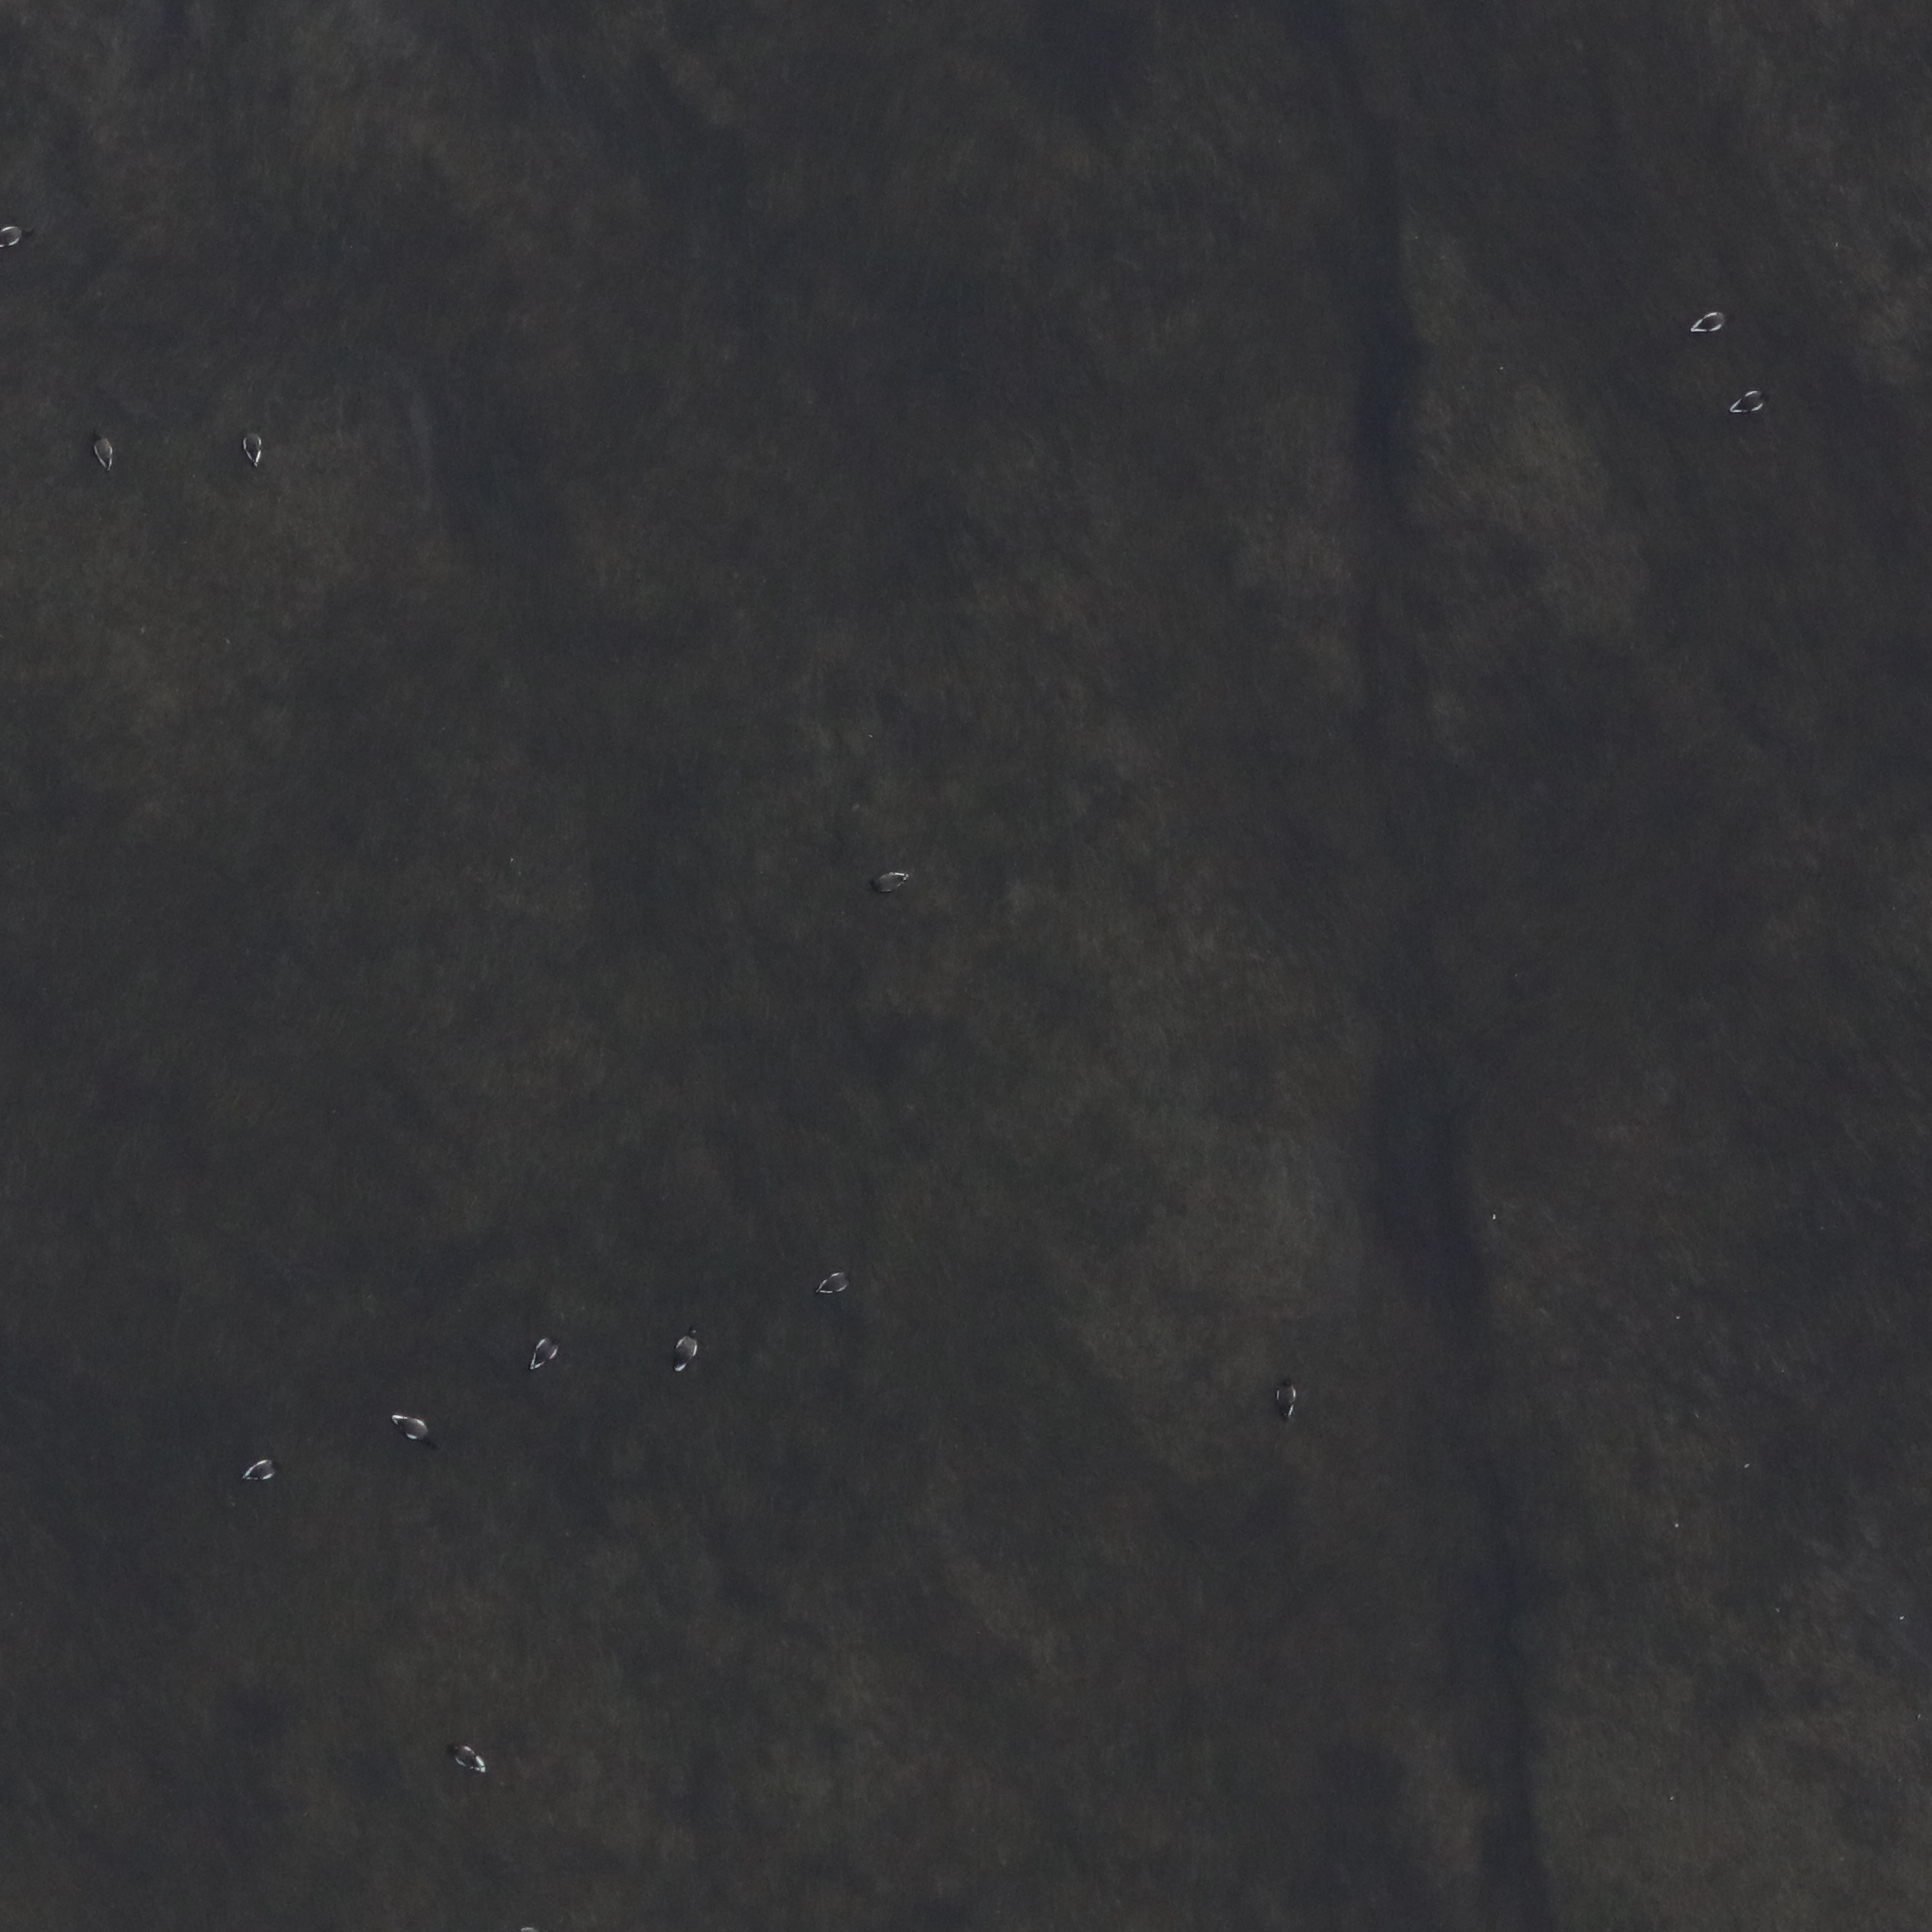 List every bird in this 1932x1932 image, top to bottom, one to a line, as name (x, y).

brant (9, 236)
brant (1712, 320)
brant (1748, 400)
brant (253, 447)
brant (103, 448)
brant (889, 882)
brant (838, 1280)
brant (684, 1352)
brant (544, 1353)
brant (1287, 1401)
brant (412, 1428)
brant (262, 1471)
brant (468, 1758)